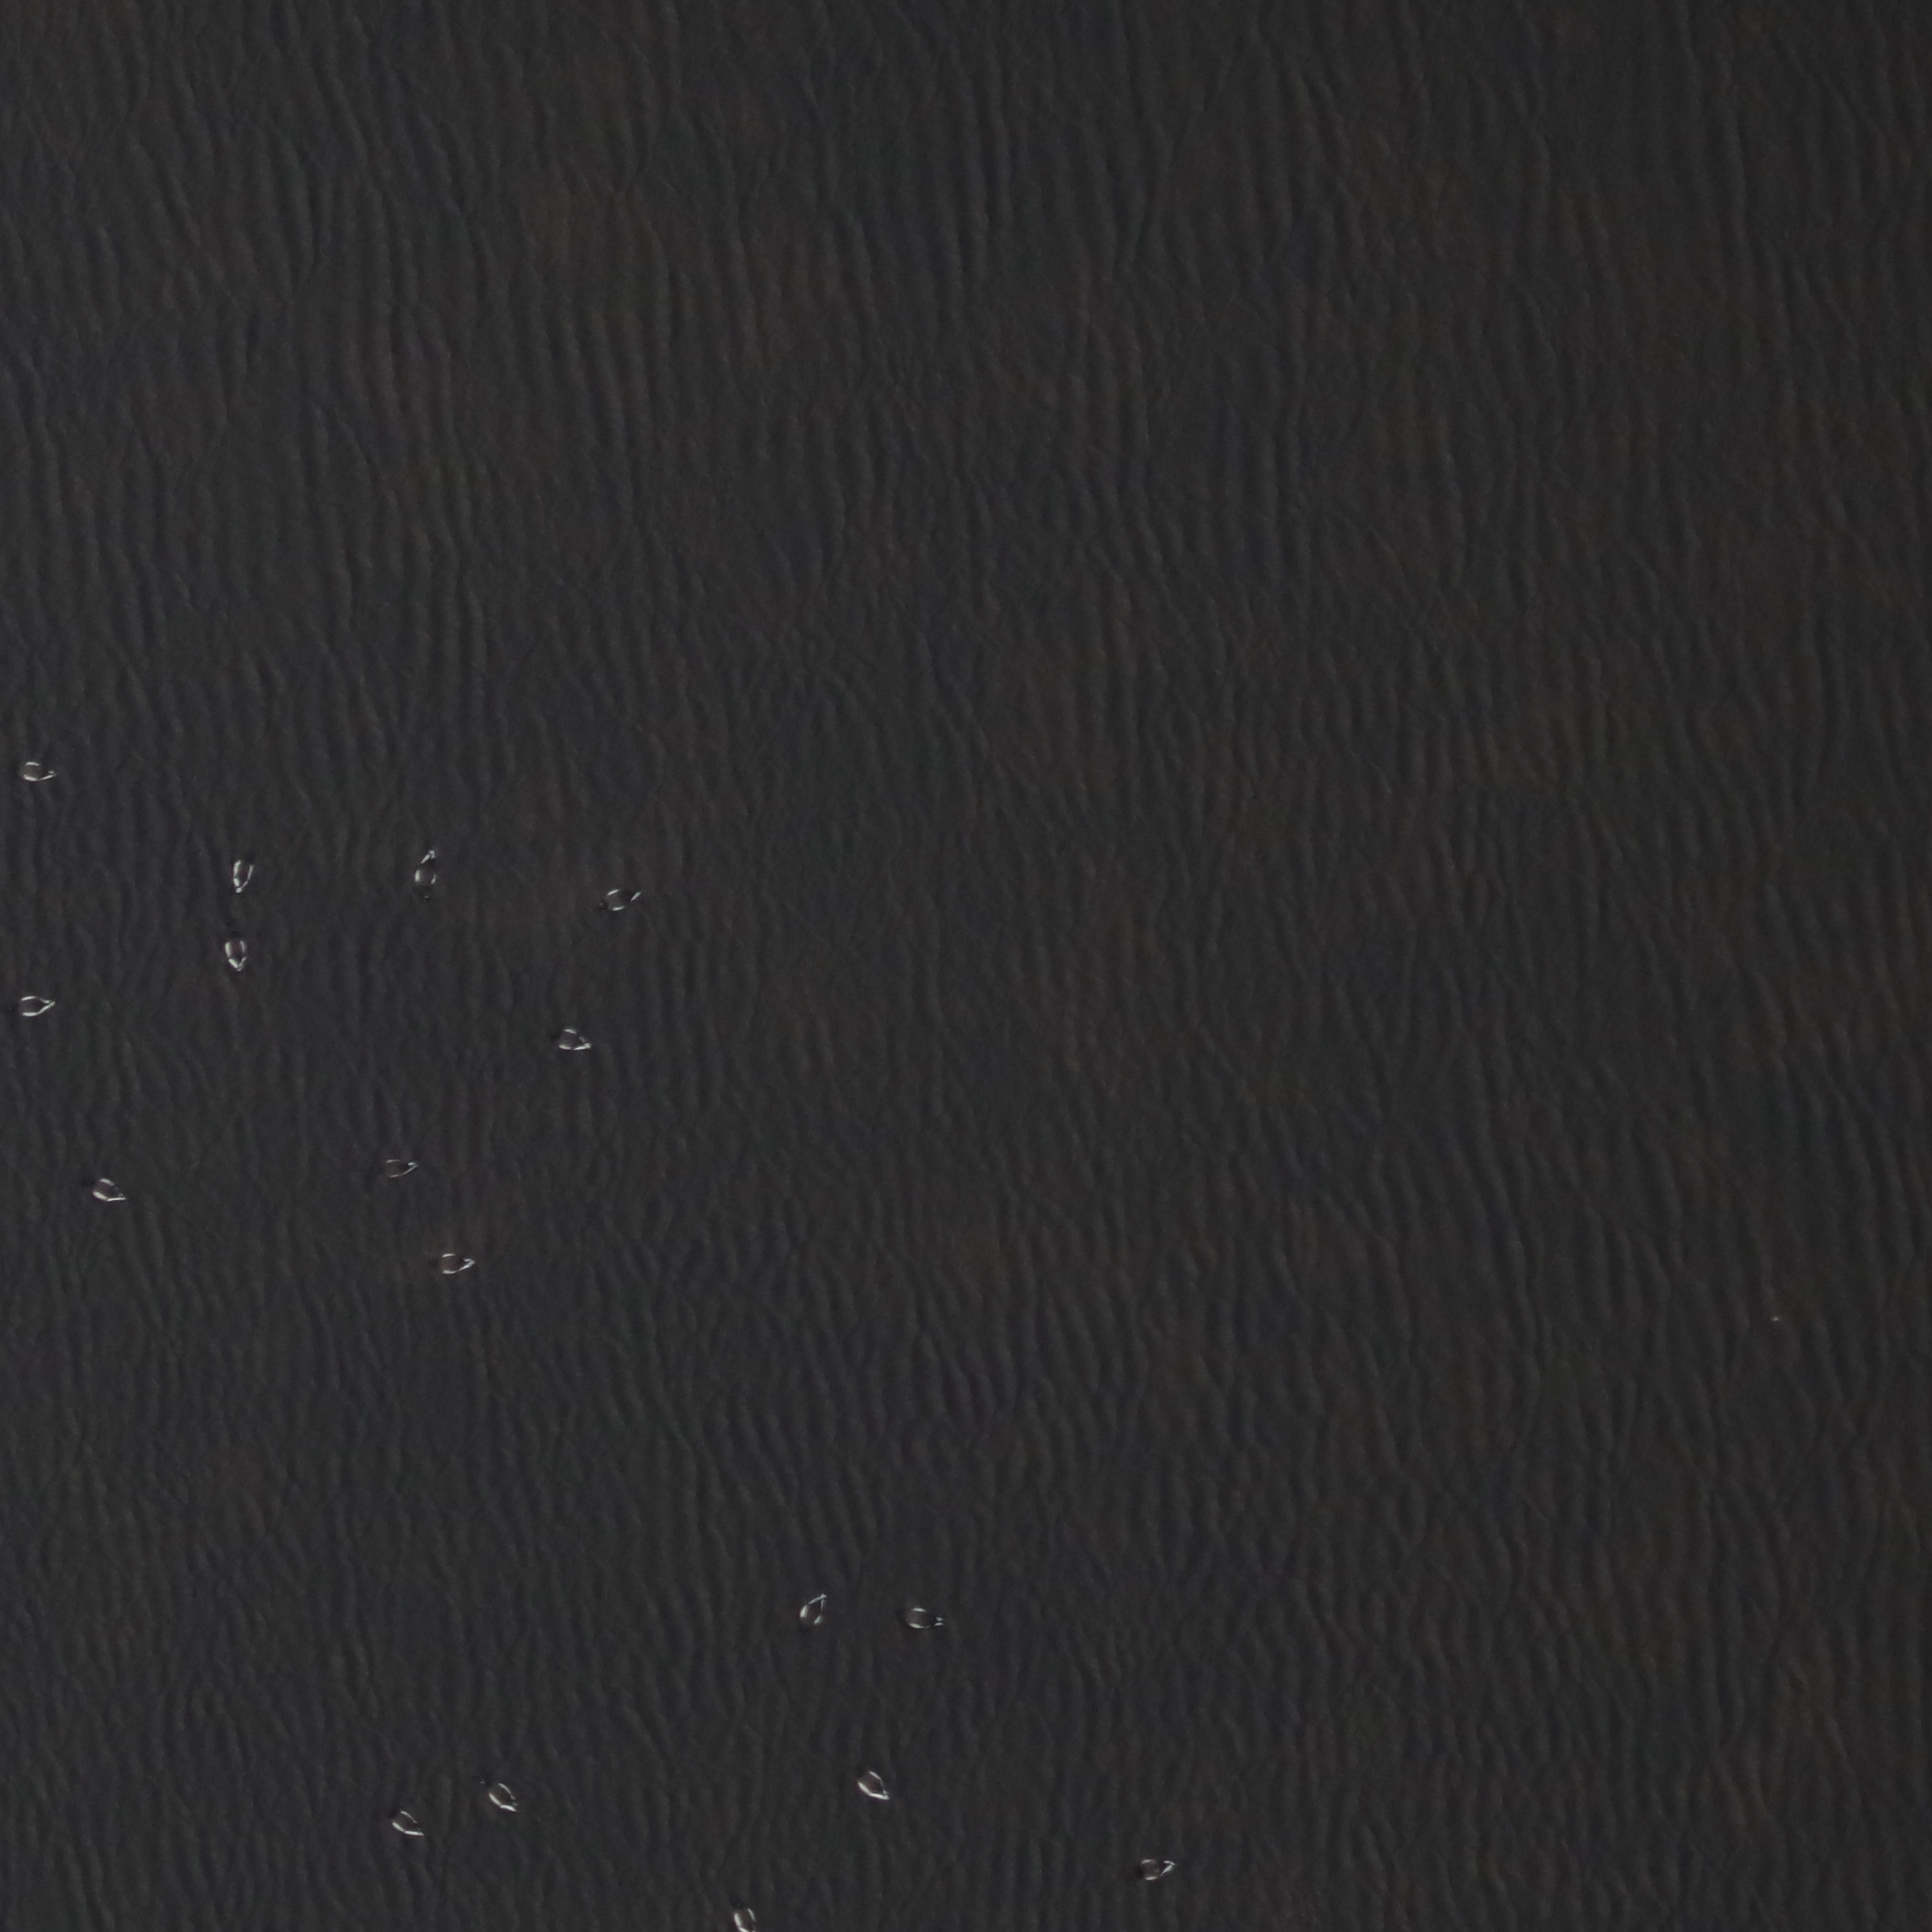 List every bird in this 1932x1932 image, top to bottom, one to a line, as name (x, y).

brant (36, 771)
brant (242, 874)
brant (426, 874)
brant (617, 901)
brant (237, 950)
brant (34, 1004)
brant (569, 1041)
brant (395, 1166)
brant (106, 1189)
brant (452, 1263)
brant (811, 1610)
brant (918, 1616)
brant (872, 1782)
brant (499, 1794)
brant (404, 1821)
brant (1153, 1868)
brant (748, 1921)